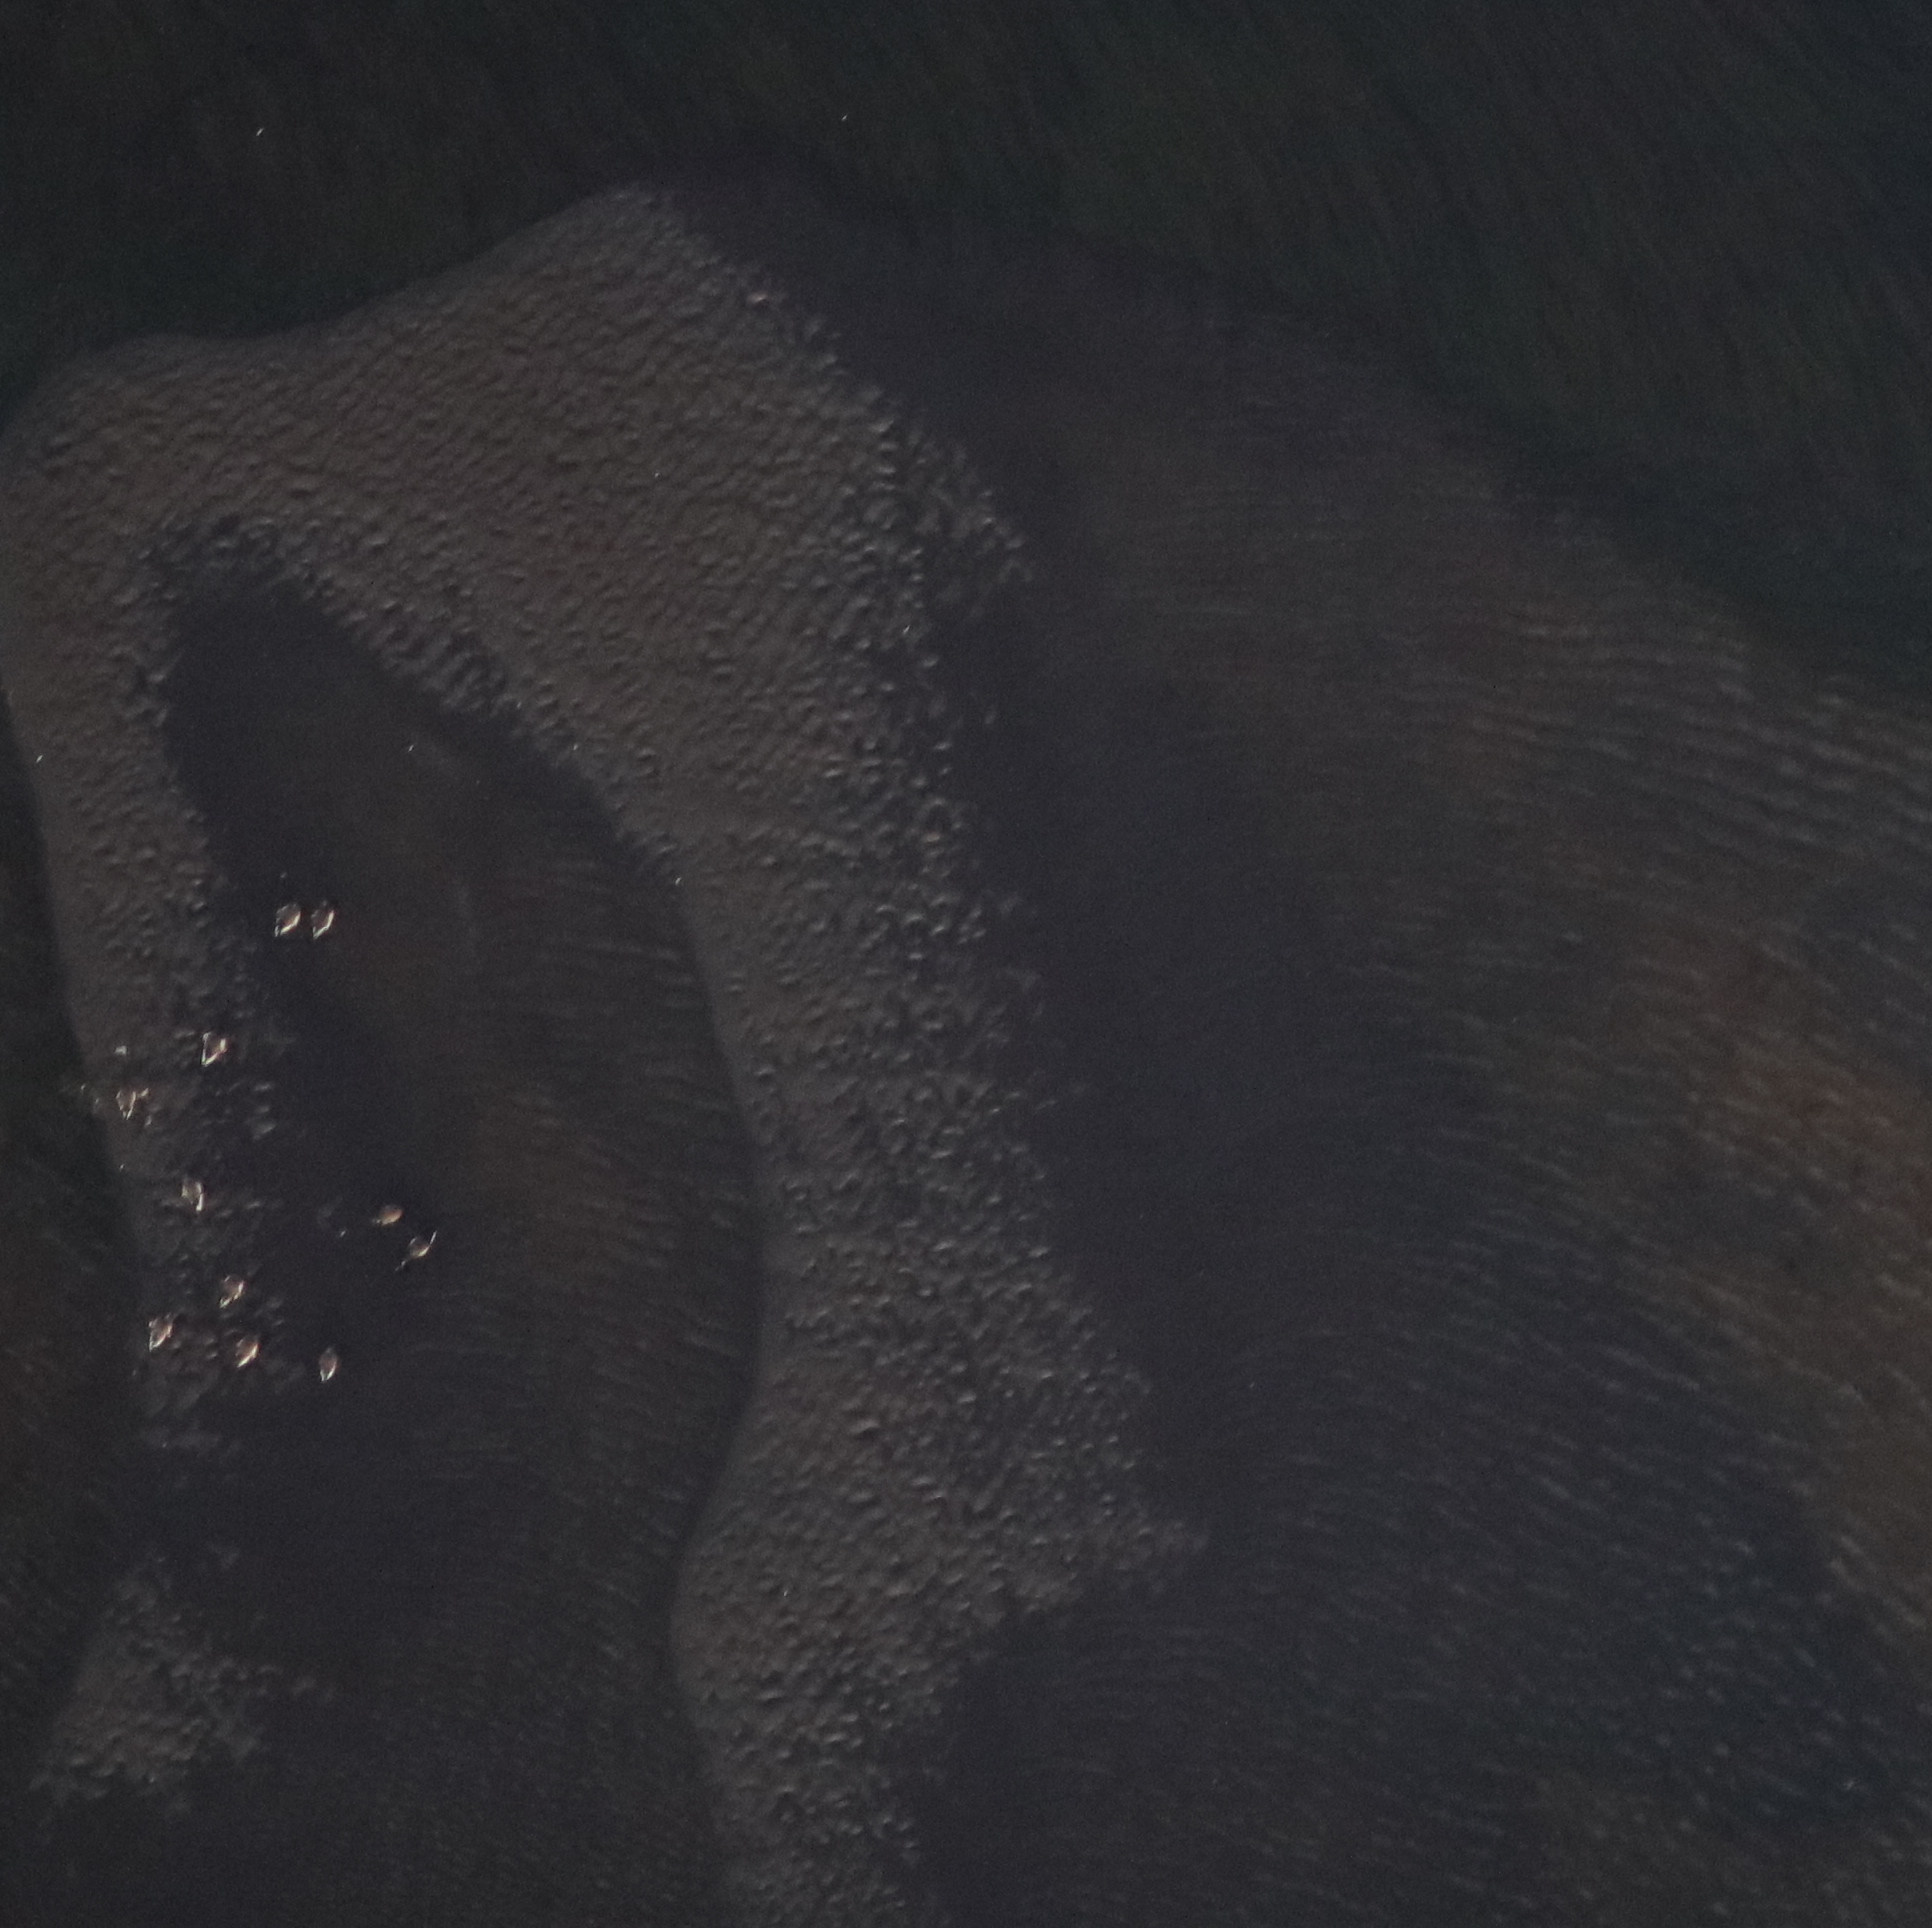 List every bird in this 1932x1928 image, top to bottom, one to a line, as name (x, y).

brant (288, 915)
brant (327, 923)
brant (213, 1046)
brant (128, 1101)
brant (193, 1191)
brant (390, 1218)
brant (419, 1246)
brant (232, 1288)
brant (163, 1331)
brant (245, 1350)
brant (328, 1362)